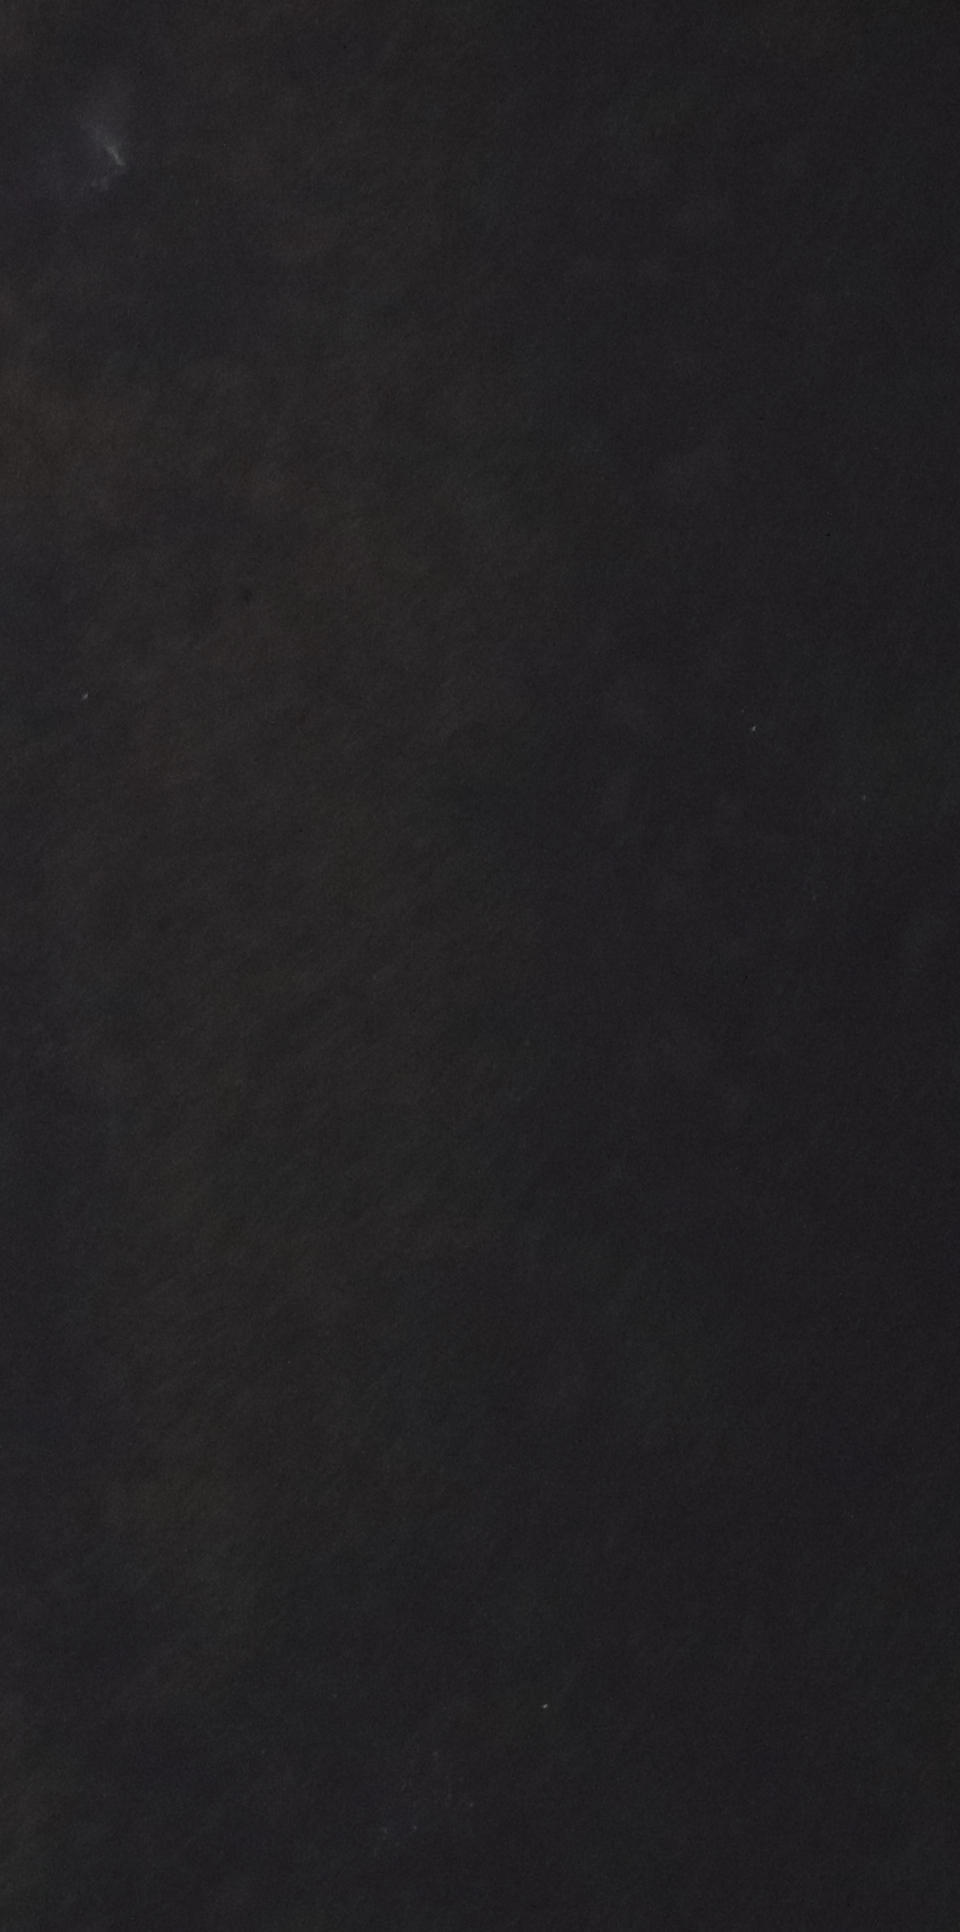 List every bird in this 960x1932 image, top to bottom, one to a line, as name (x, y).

None